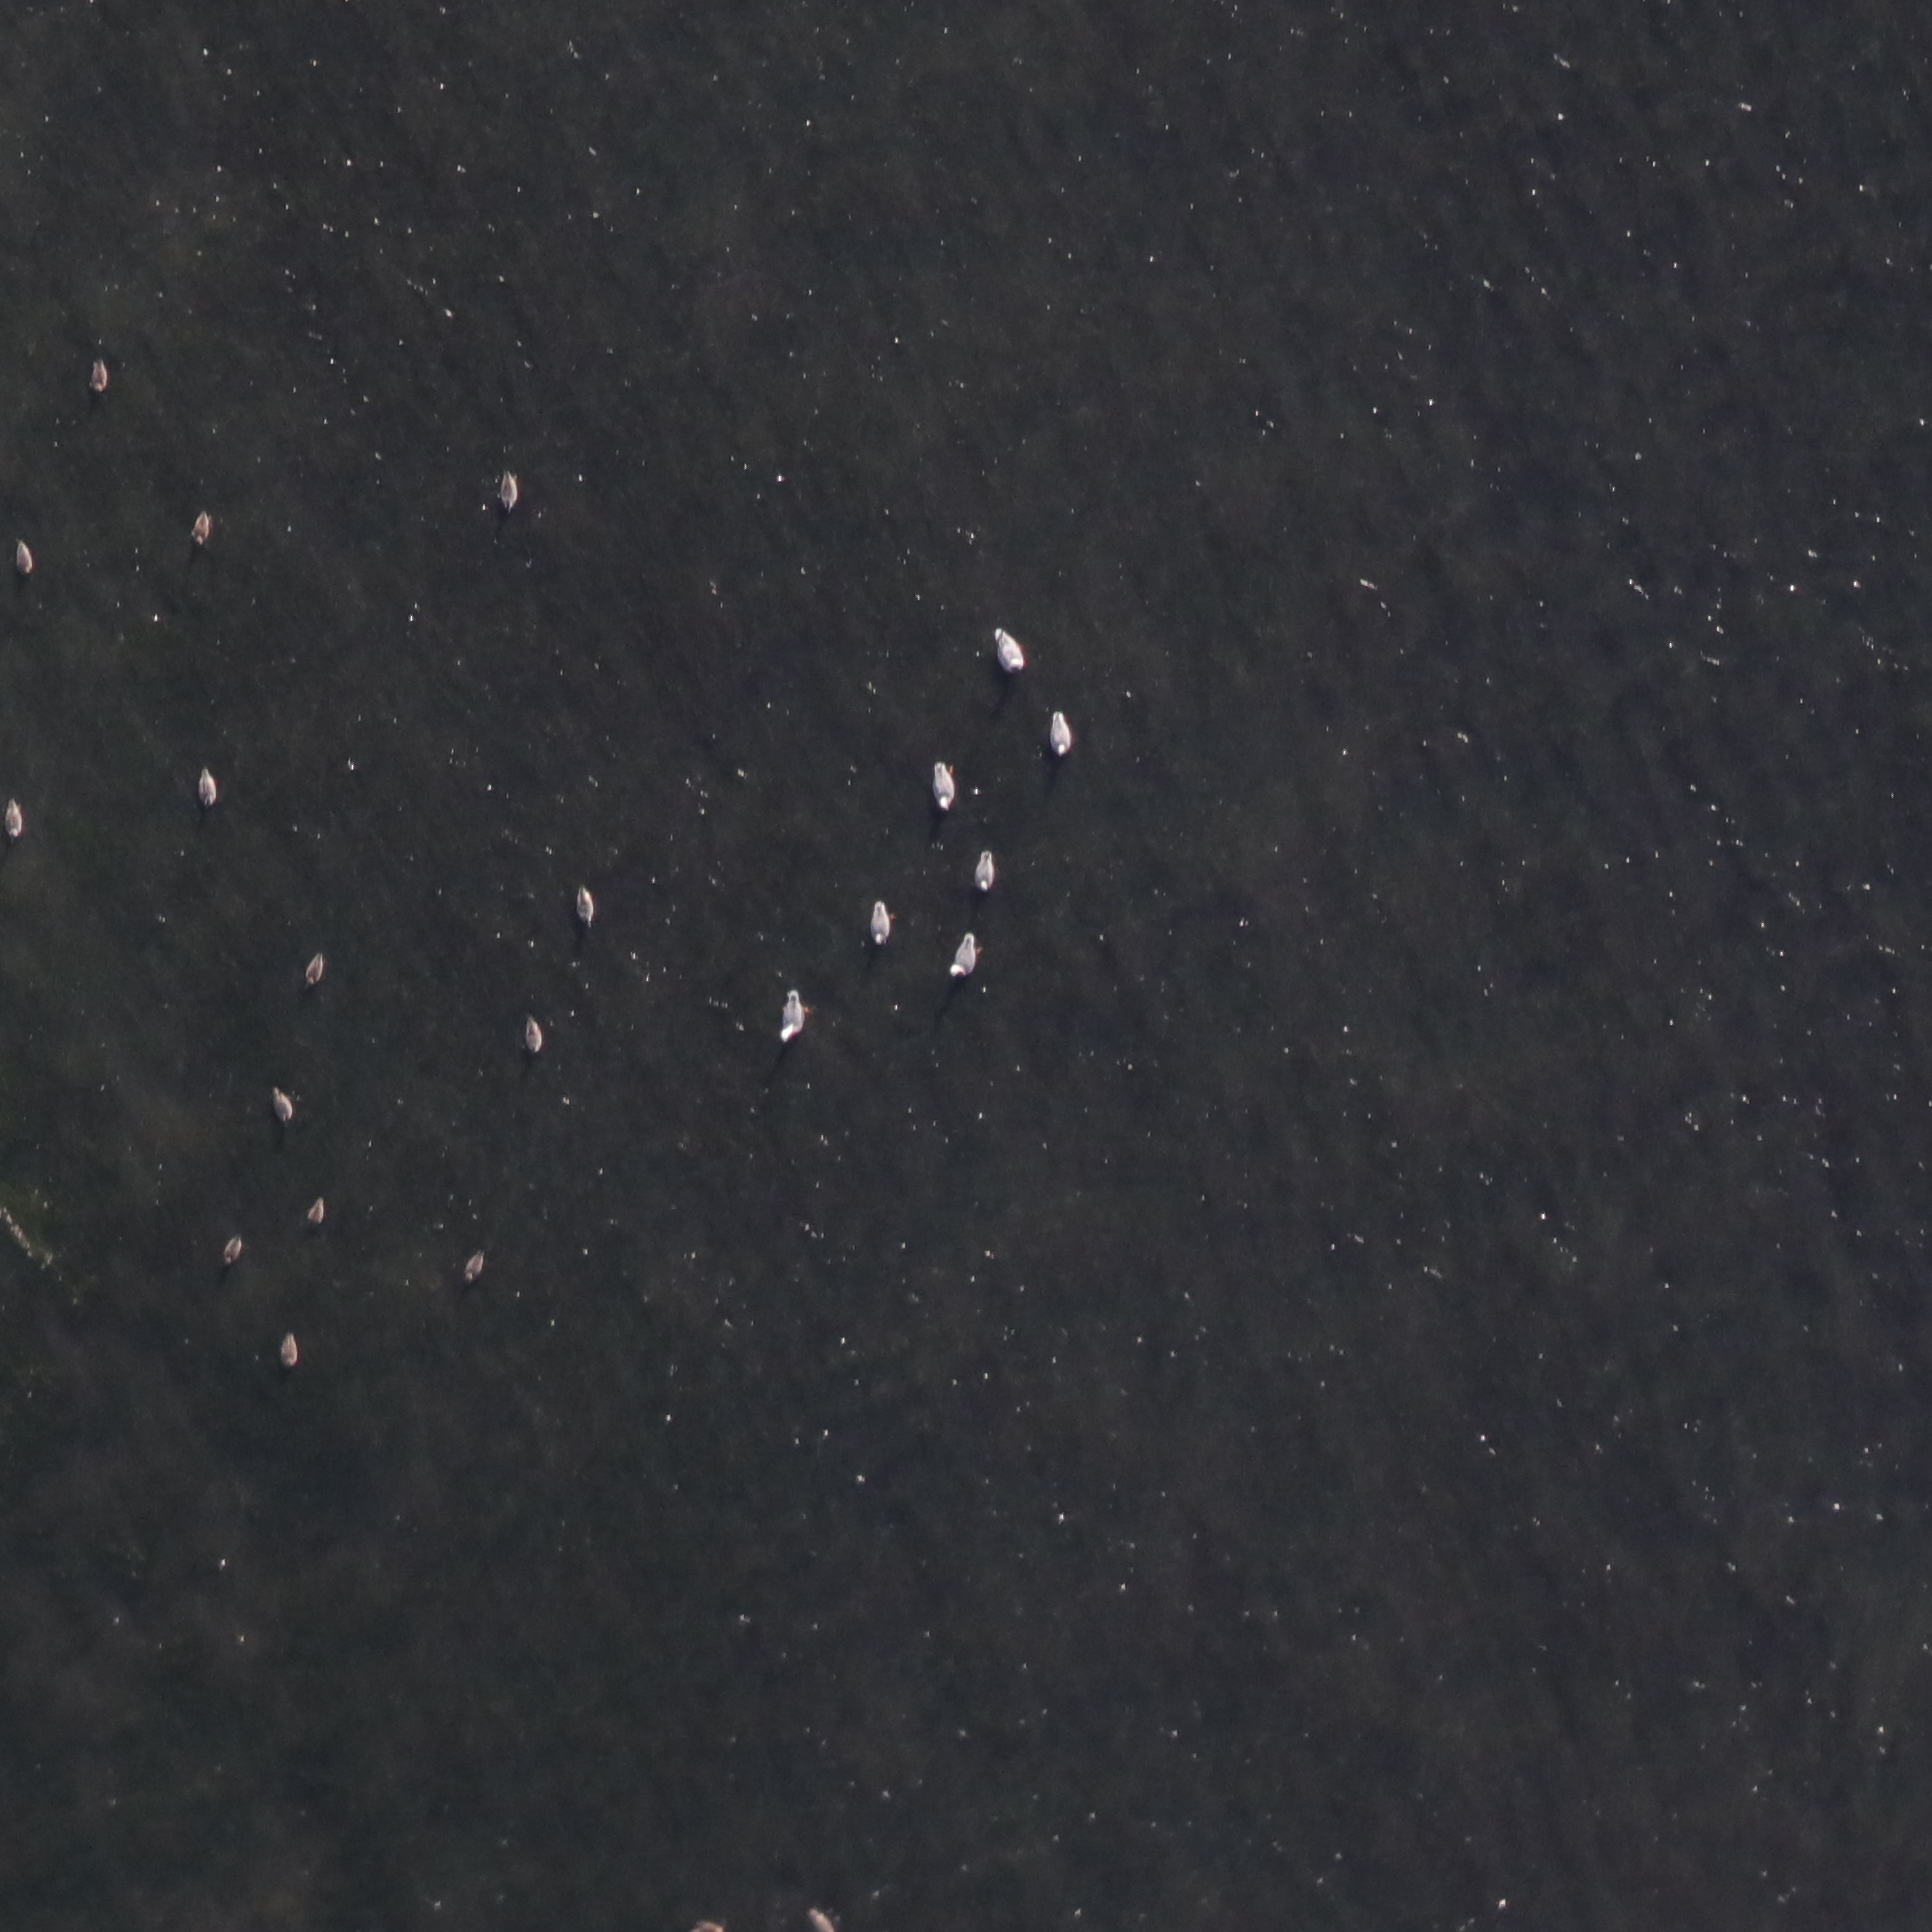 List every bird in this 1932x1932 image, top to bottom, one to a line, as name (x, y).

other bird (101, 378)
other bird (506, 491)
other bird (199, 528)
other bird (23, 561)
emperor goose (1010, 654)
emperor goose (1063, 738)
emperor goose (942, 785)
other bird (204, 789)
other bird (14, 823)
emperor goose (986, 874)
other bird (586, 907)
emperor goose (880, 923)
emperor goose (964, 957)
other bird (314, 971)
emperor goose (791, 1016)
other bird (536, 1037)
other bird (282, 1107)
other bird (316, 1213)
other bird (235, 1248)
other bird (475, 1265)
other bird (288, 1350)
other bird (822, 1926)
other bird (712, 1931)